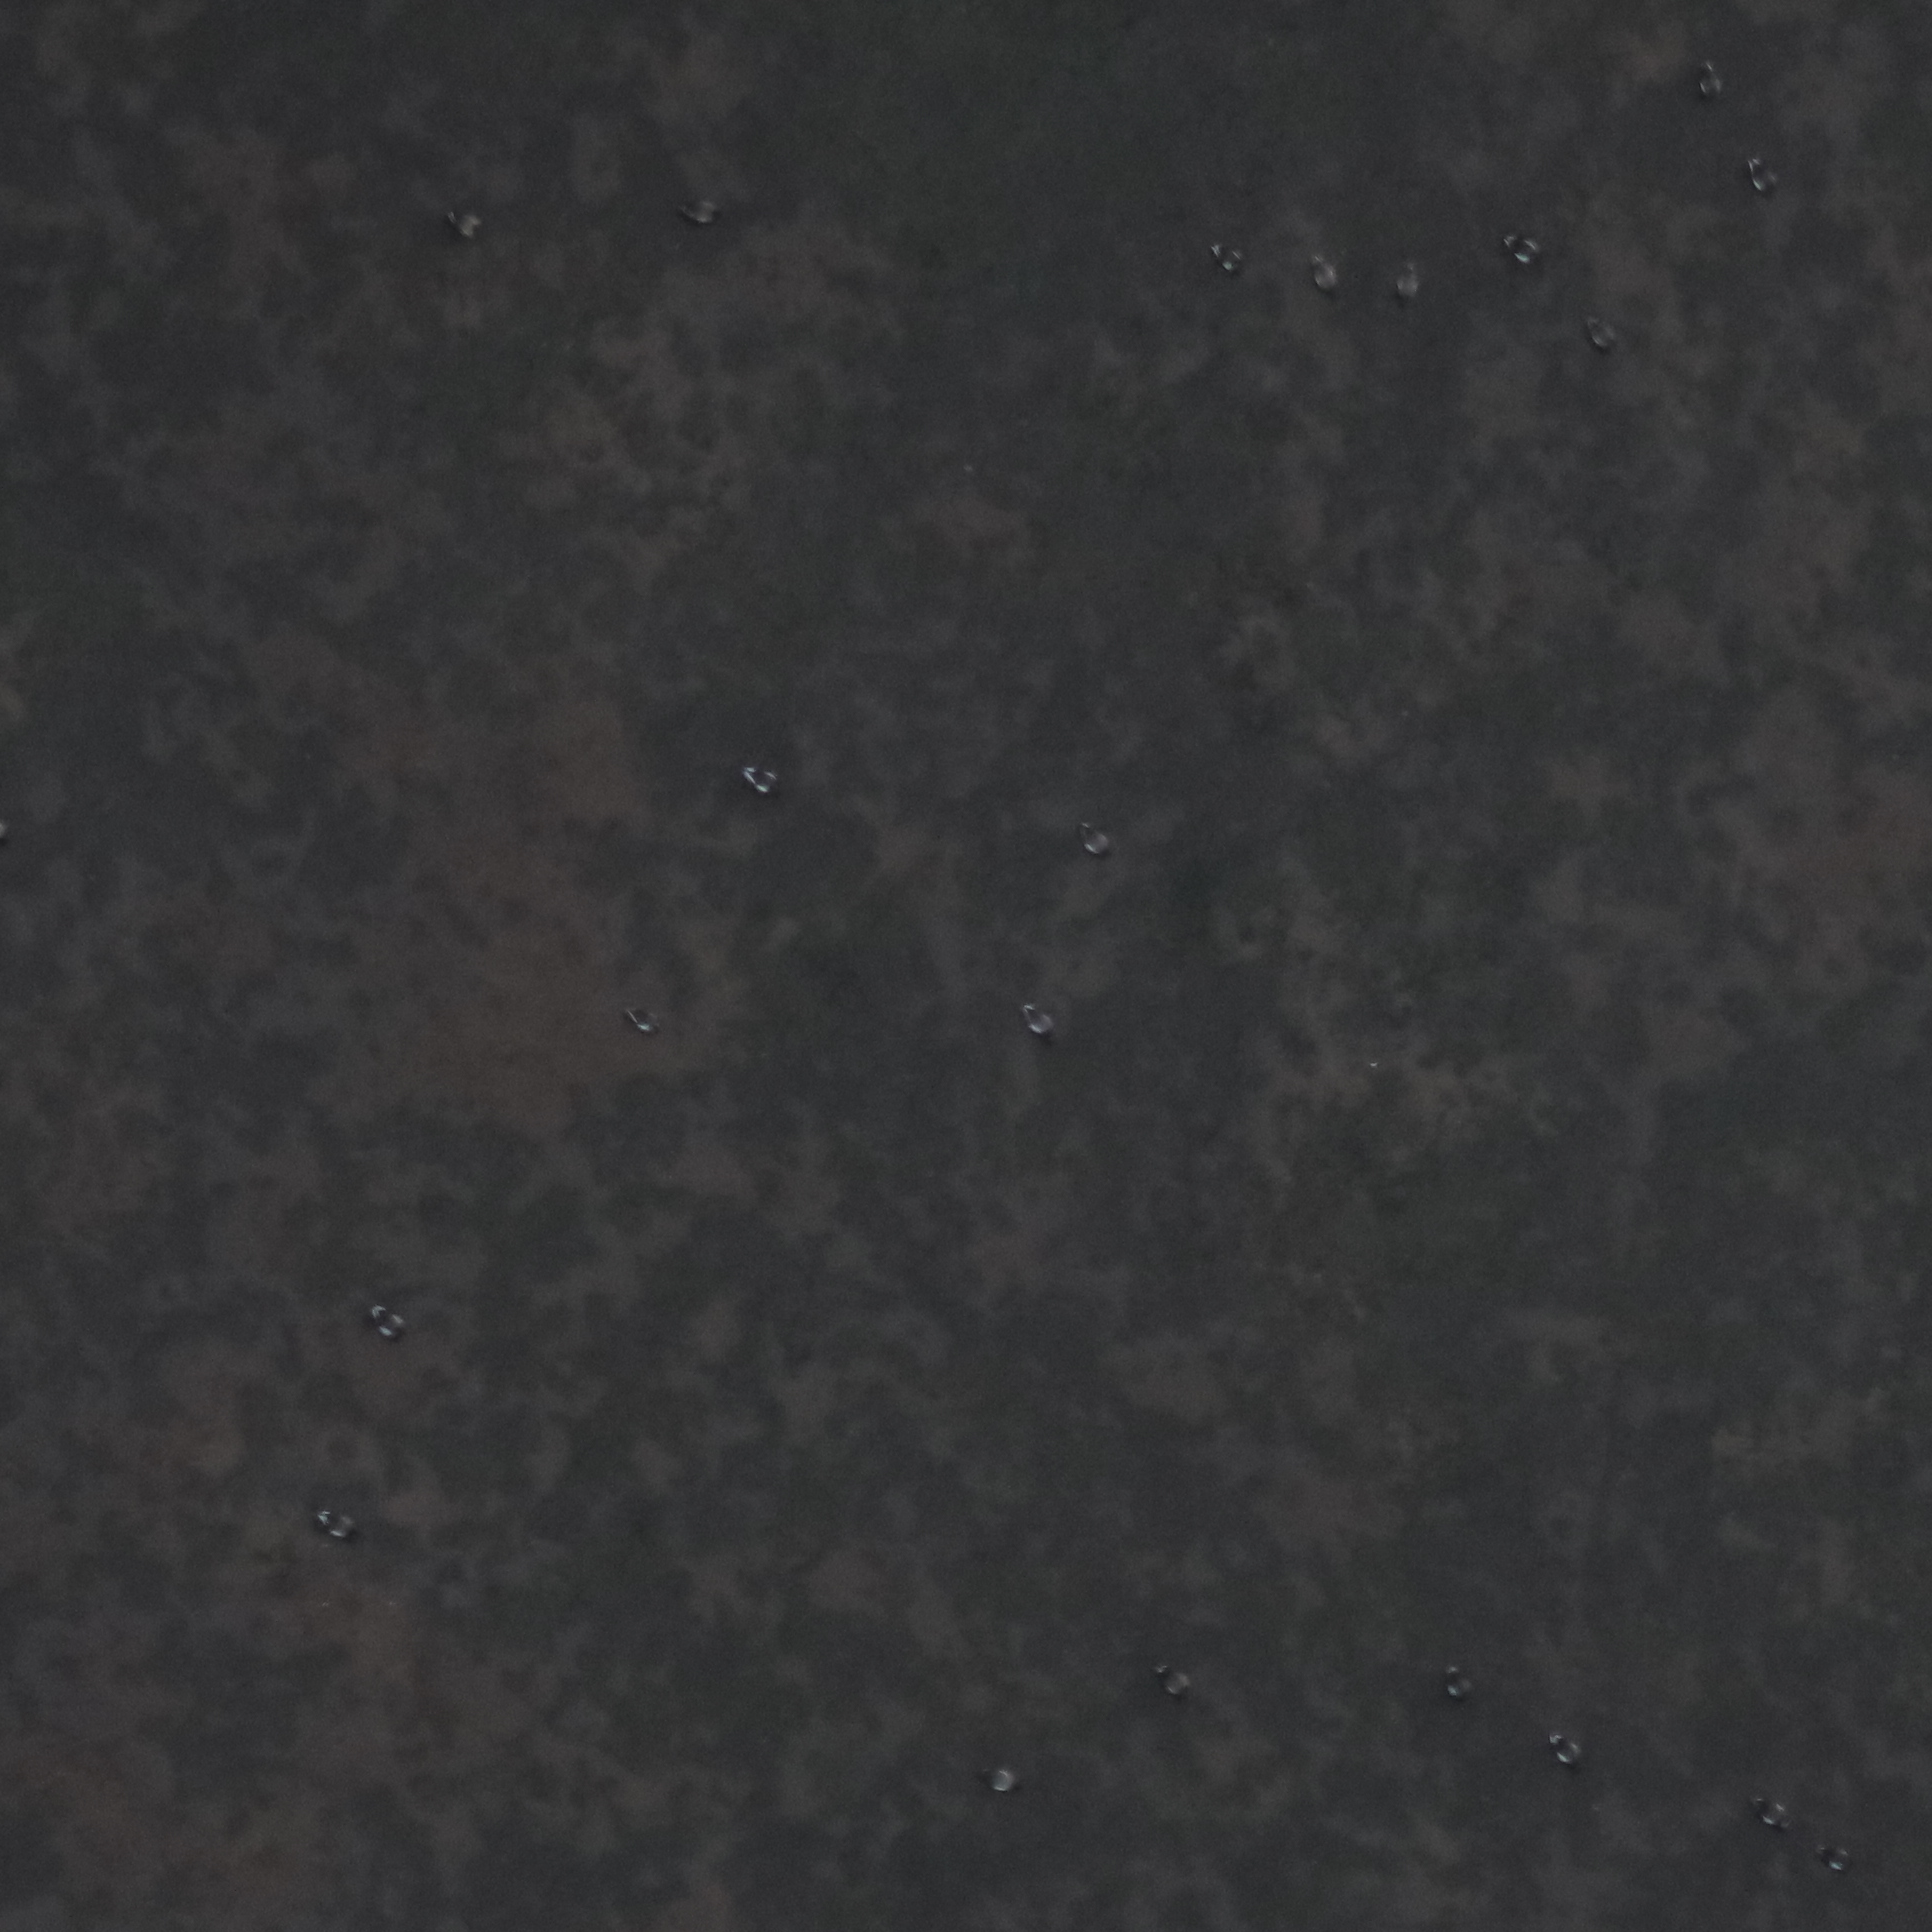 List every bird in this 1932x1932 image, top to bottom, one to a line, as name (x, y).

brant (1706, 78)
brant (1762, 177)
brant (697, 210)
brant (466, 226)
brant (1522, 248)
brant (1228, 262)
brant (1319, 275)
brant (1407, 278)
brant (1597, 338)
brant (763, 781)
brant (1098, 842)
brant (638, 1017)
brant (1041, 1022)
brant (389, 1322)
brant (338, 1524)
brant (1454, 1679)
brant (1174, 1682)
brant (1567, 1749)
brant (1001, 1778)
brant (1773, 1820)
brant (1842, 1856)